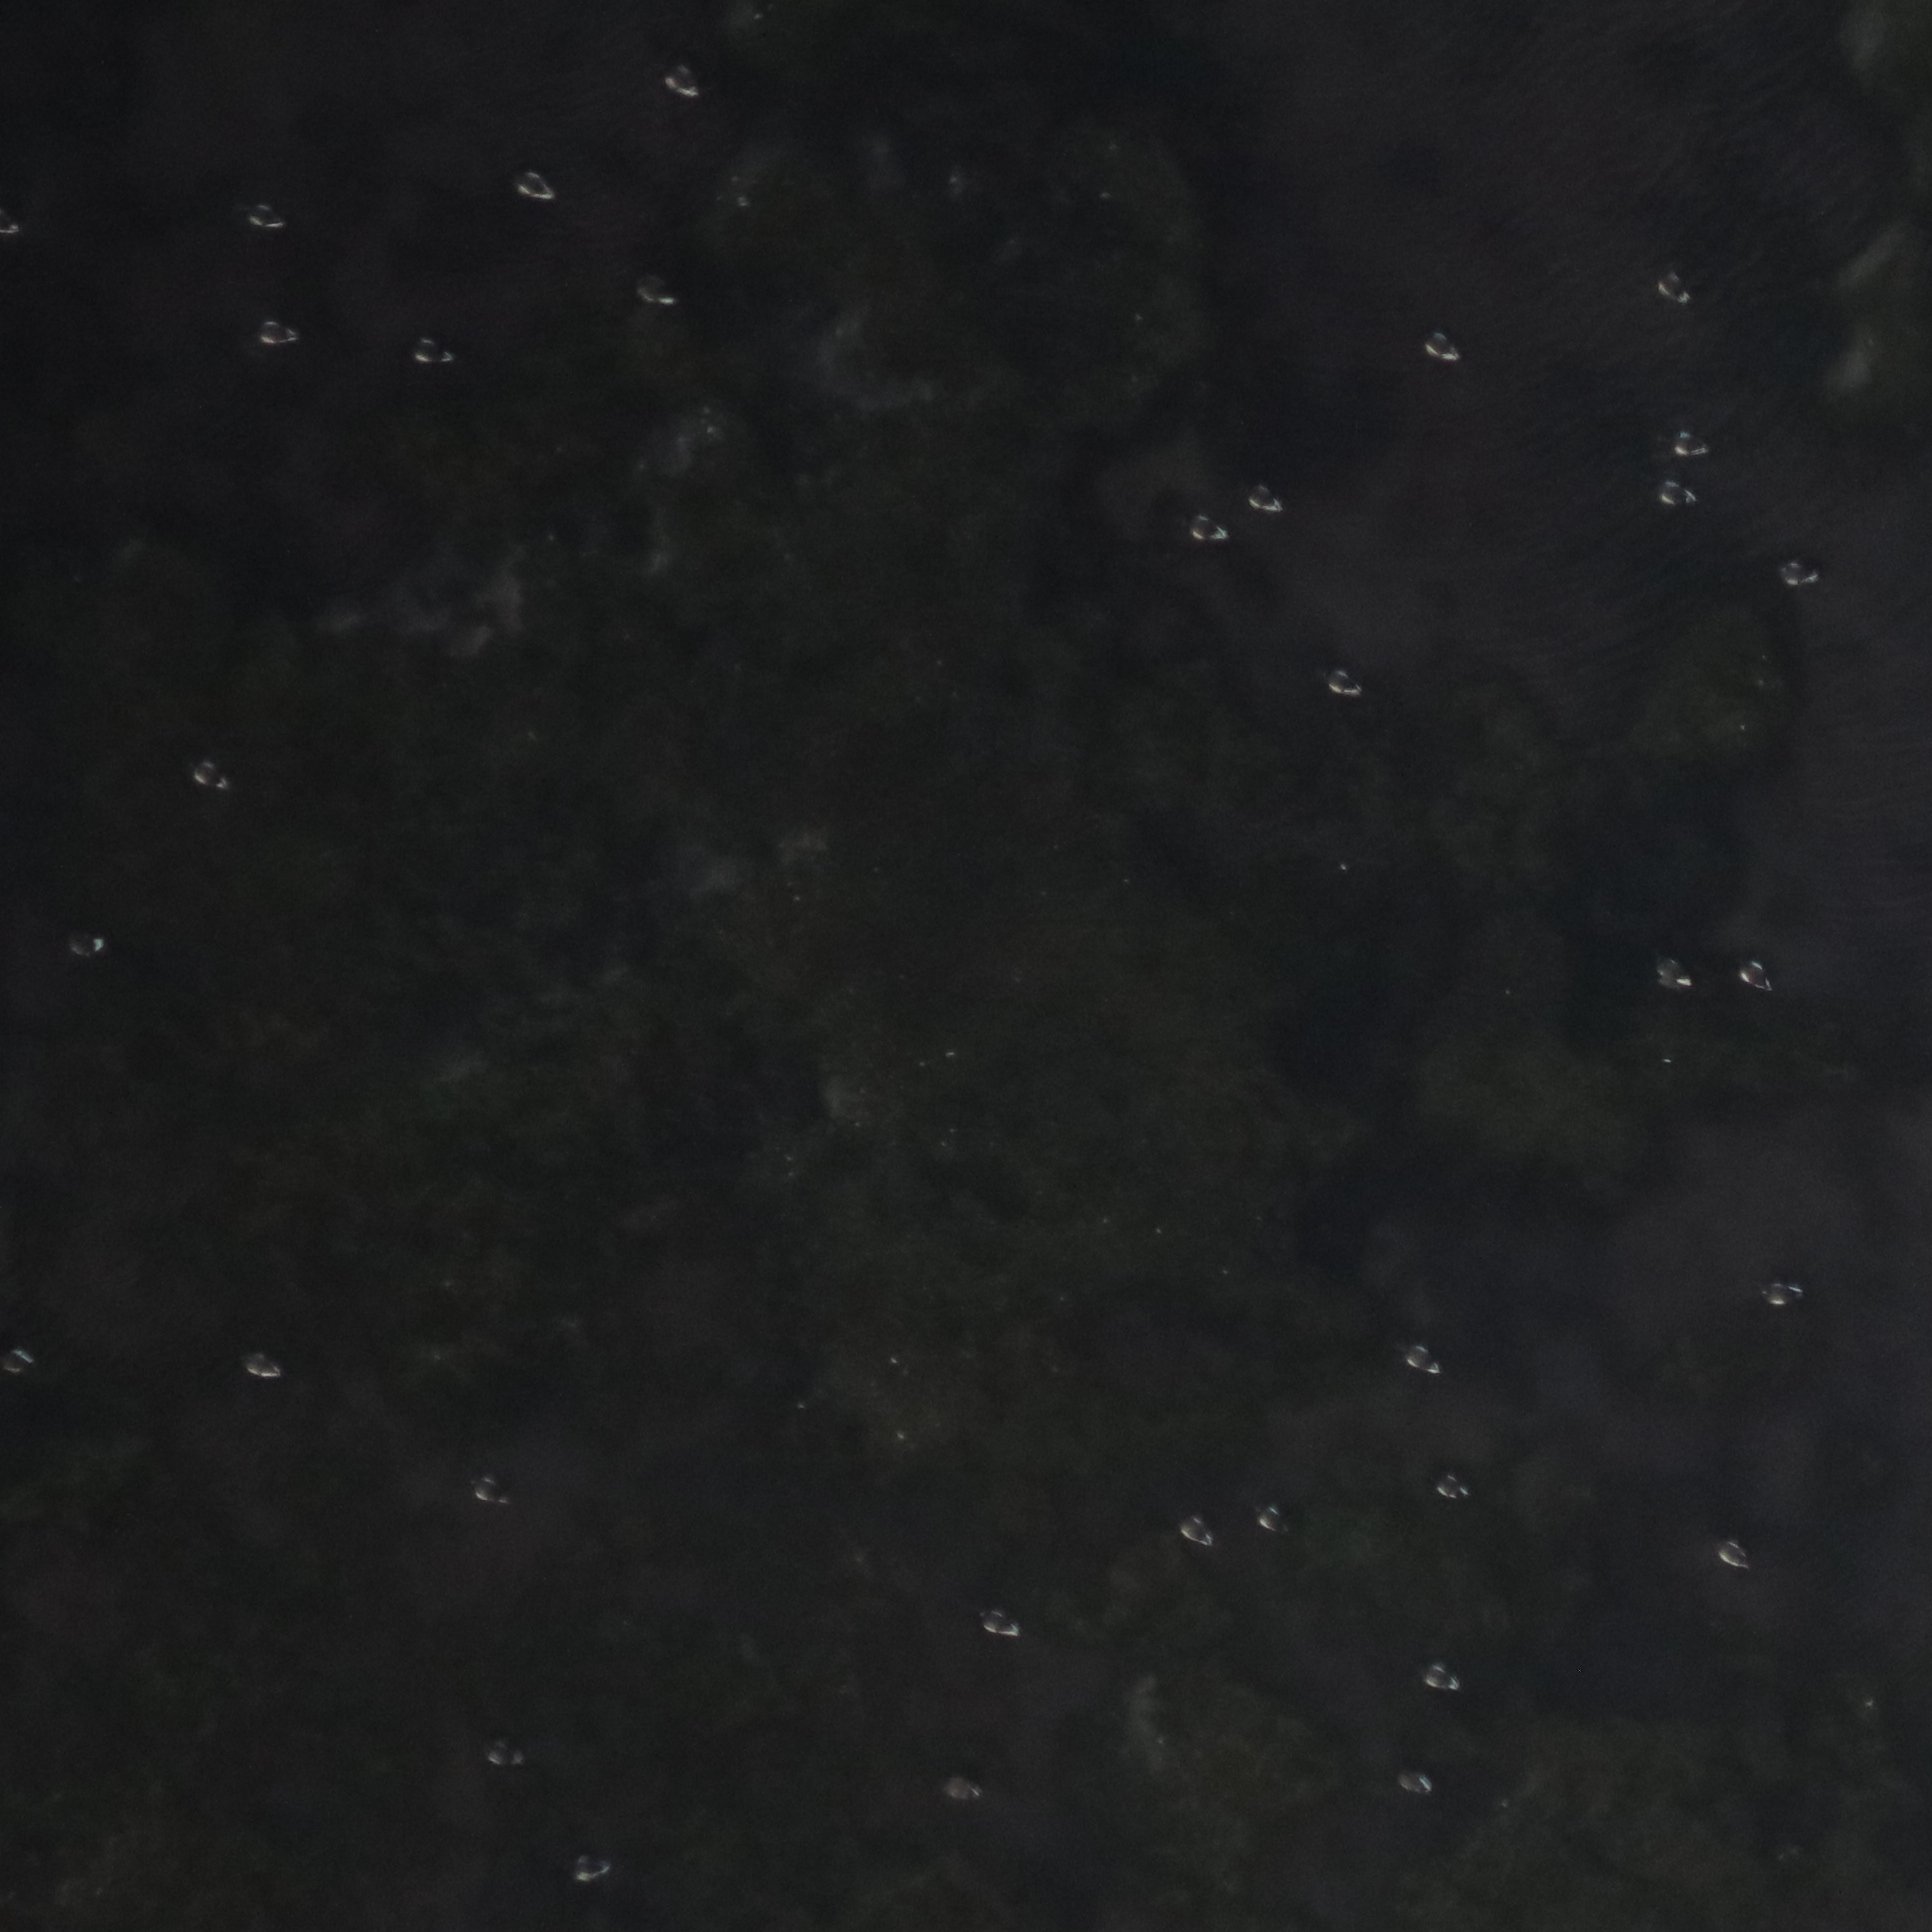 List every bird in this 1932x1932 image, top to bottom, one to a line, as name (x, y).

brant (681, 79)
brant (533, 185)
brant (267, 218)
brant (1671, 283)
brant (655, 292)
brant (275, 333)
brant (1441, 348)
brant (428, 353)
brant (1689, 443)
brant (1674, 494)
brant (1260, 498)
brant (1203, 529)
brant (1796, 571)
brant (1340, 681)
brant (209, 773)
brant (87, 944)
brant (1671, 972)
brant (1754, 974)
brant (1778, 1290)
brant (20, 1351)
brant (1421, 1358)
brant (262, 1365)
brant (486, 1482)
brant (1451, 1496)
brant (1272, 1514)
brant (1194, 1530)
brant (1732, 1554)
brant (997, 1623)
brant (1440, 1678)
brant (498, 1759)
brant (1414, 1785)
brant (961, 1788)
brant (597, 1873)